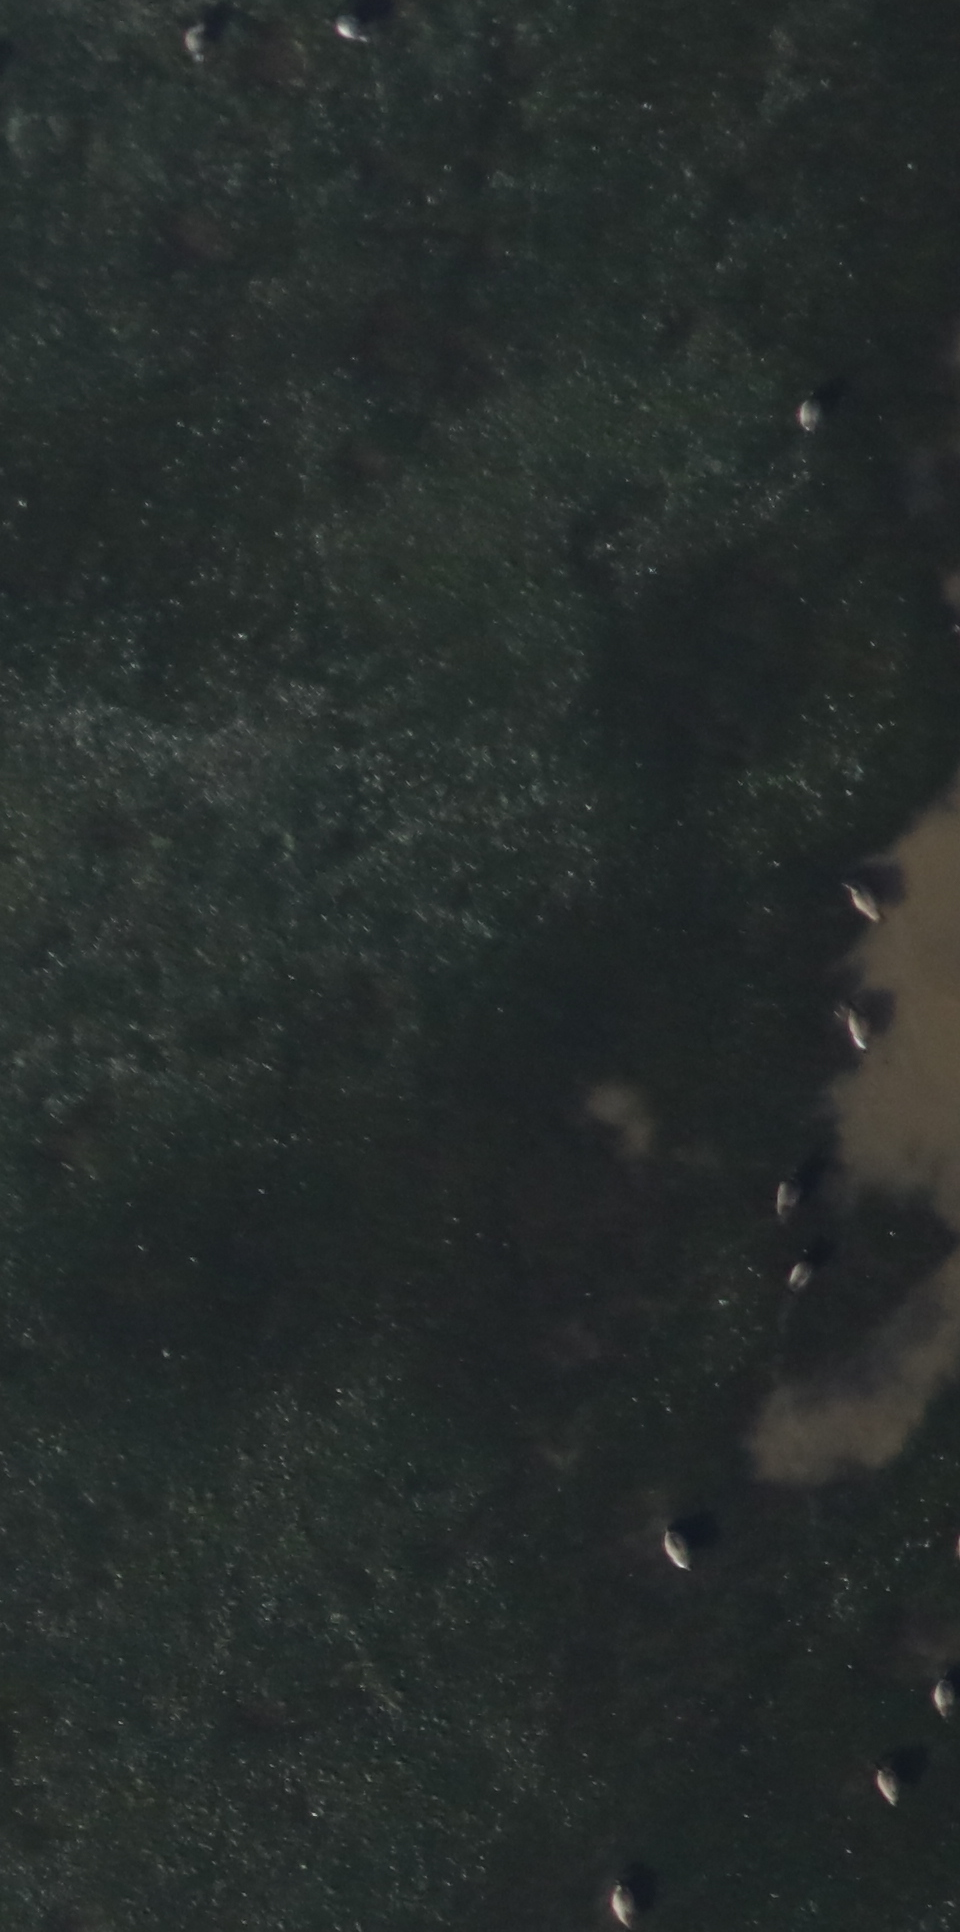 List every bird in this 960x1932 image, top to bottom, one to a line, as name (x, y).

brant (351, 27)
brant (198, 41)
Canada goose (810, 414)
Canada goose (863, 900)
Canada goose (860, 1028)
Canada goose (788, 1197)
Canada goose (802, 1275)
Canada goose (679, 1549)
Canada goose (946, 1696)
Canada goose (889, 1784)
Canada goose (623, 1903)